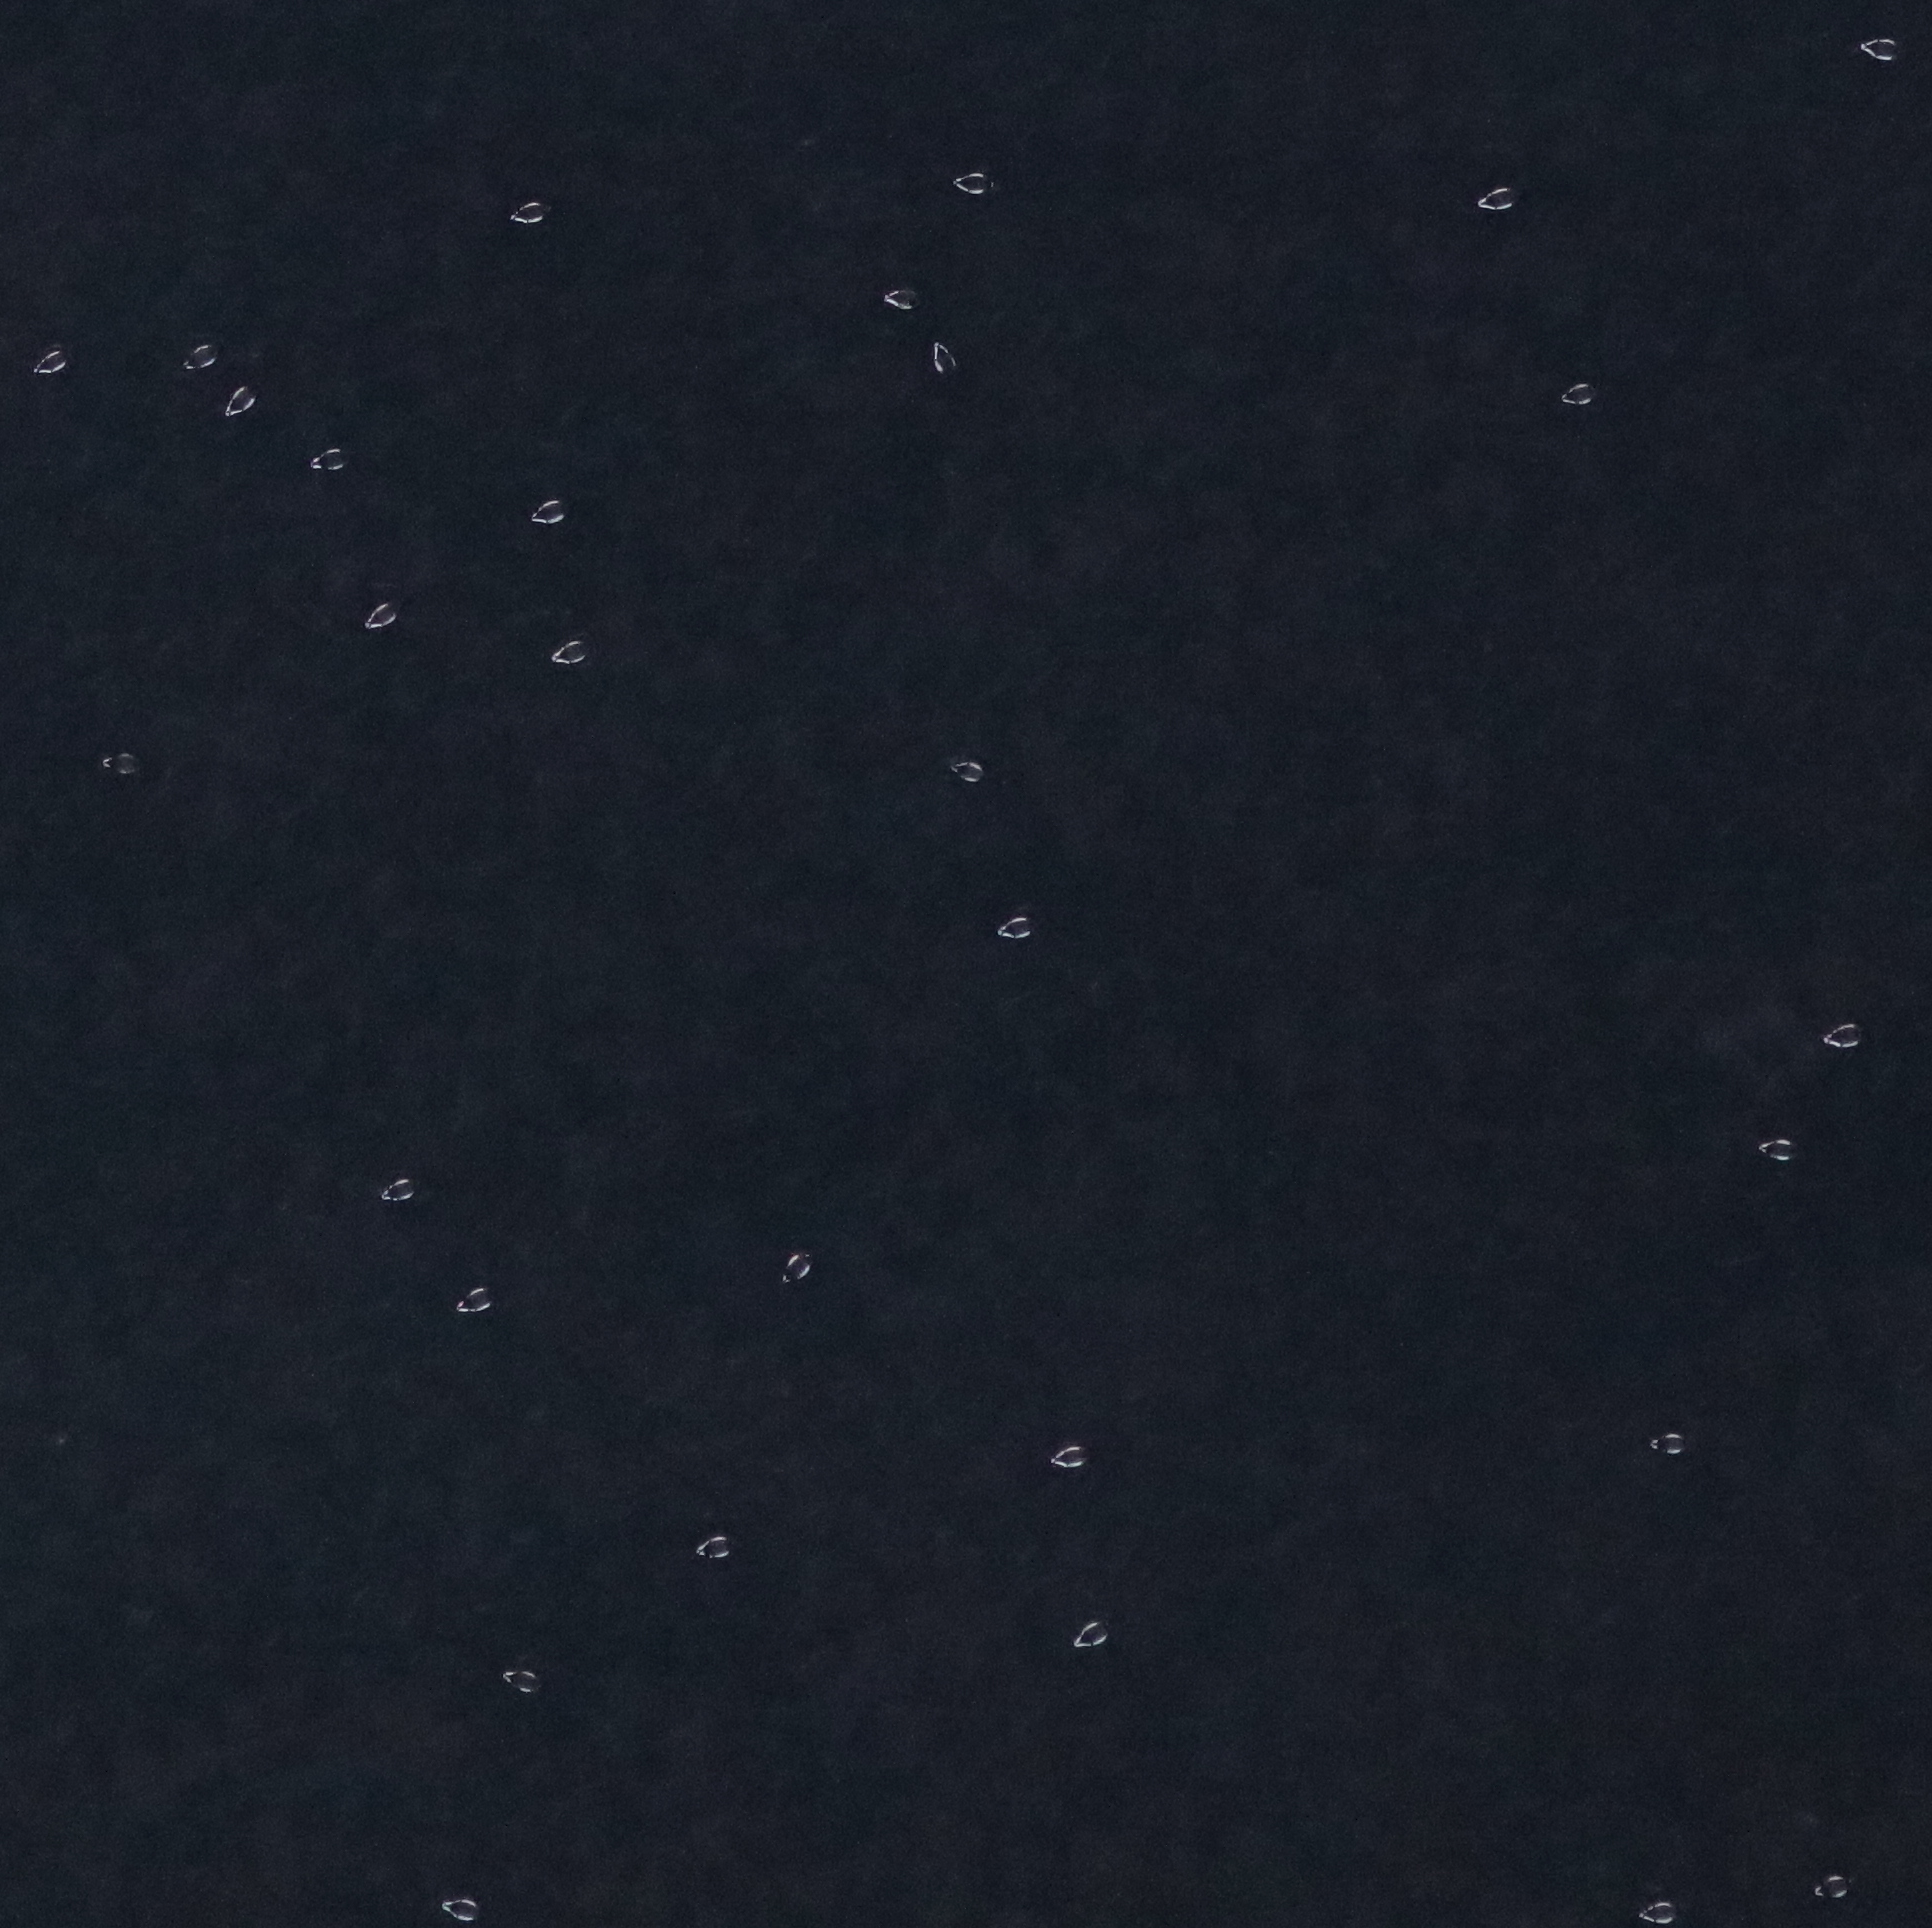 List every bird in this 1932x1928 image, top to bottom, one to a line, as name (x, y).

brant (1882, 50)
brant (974, 183)
brant (1501, 199)
brant (531, 212)
brant (903, 298)
brant (200, 356)
brant (942, 360)
brant (51, 361)
brant (1579, 393)
brant (241, 399)
brant (331, 459)
brant (550, 511)
brant (382, 616)
brant (572, 652)
brant (122, 764)
brant (968, 770)
brant (1017, 928)
brant (1845, 1036)
brant (1779, 1149)
brant (399, 1190)
brant (797, 1268)
brant (476, 1299)
brant (1672, 1445)
brant (1073, 1458)
brant (715, 1547)
brant (1093, 1634)
brant (523, 1680)
brant (1833, 1887)
brant (463, 1906)
brant (1662, 1910)